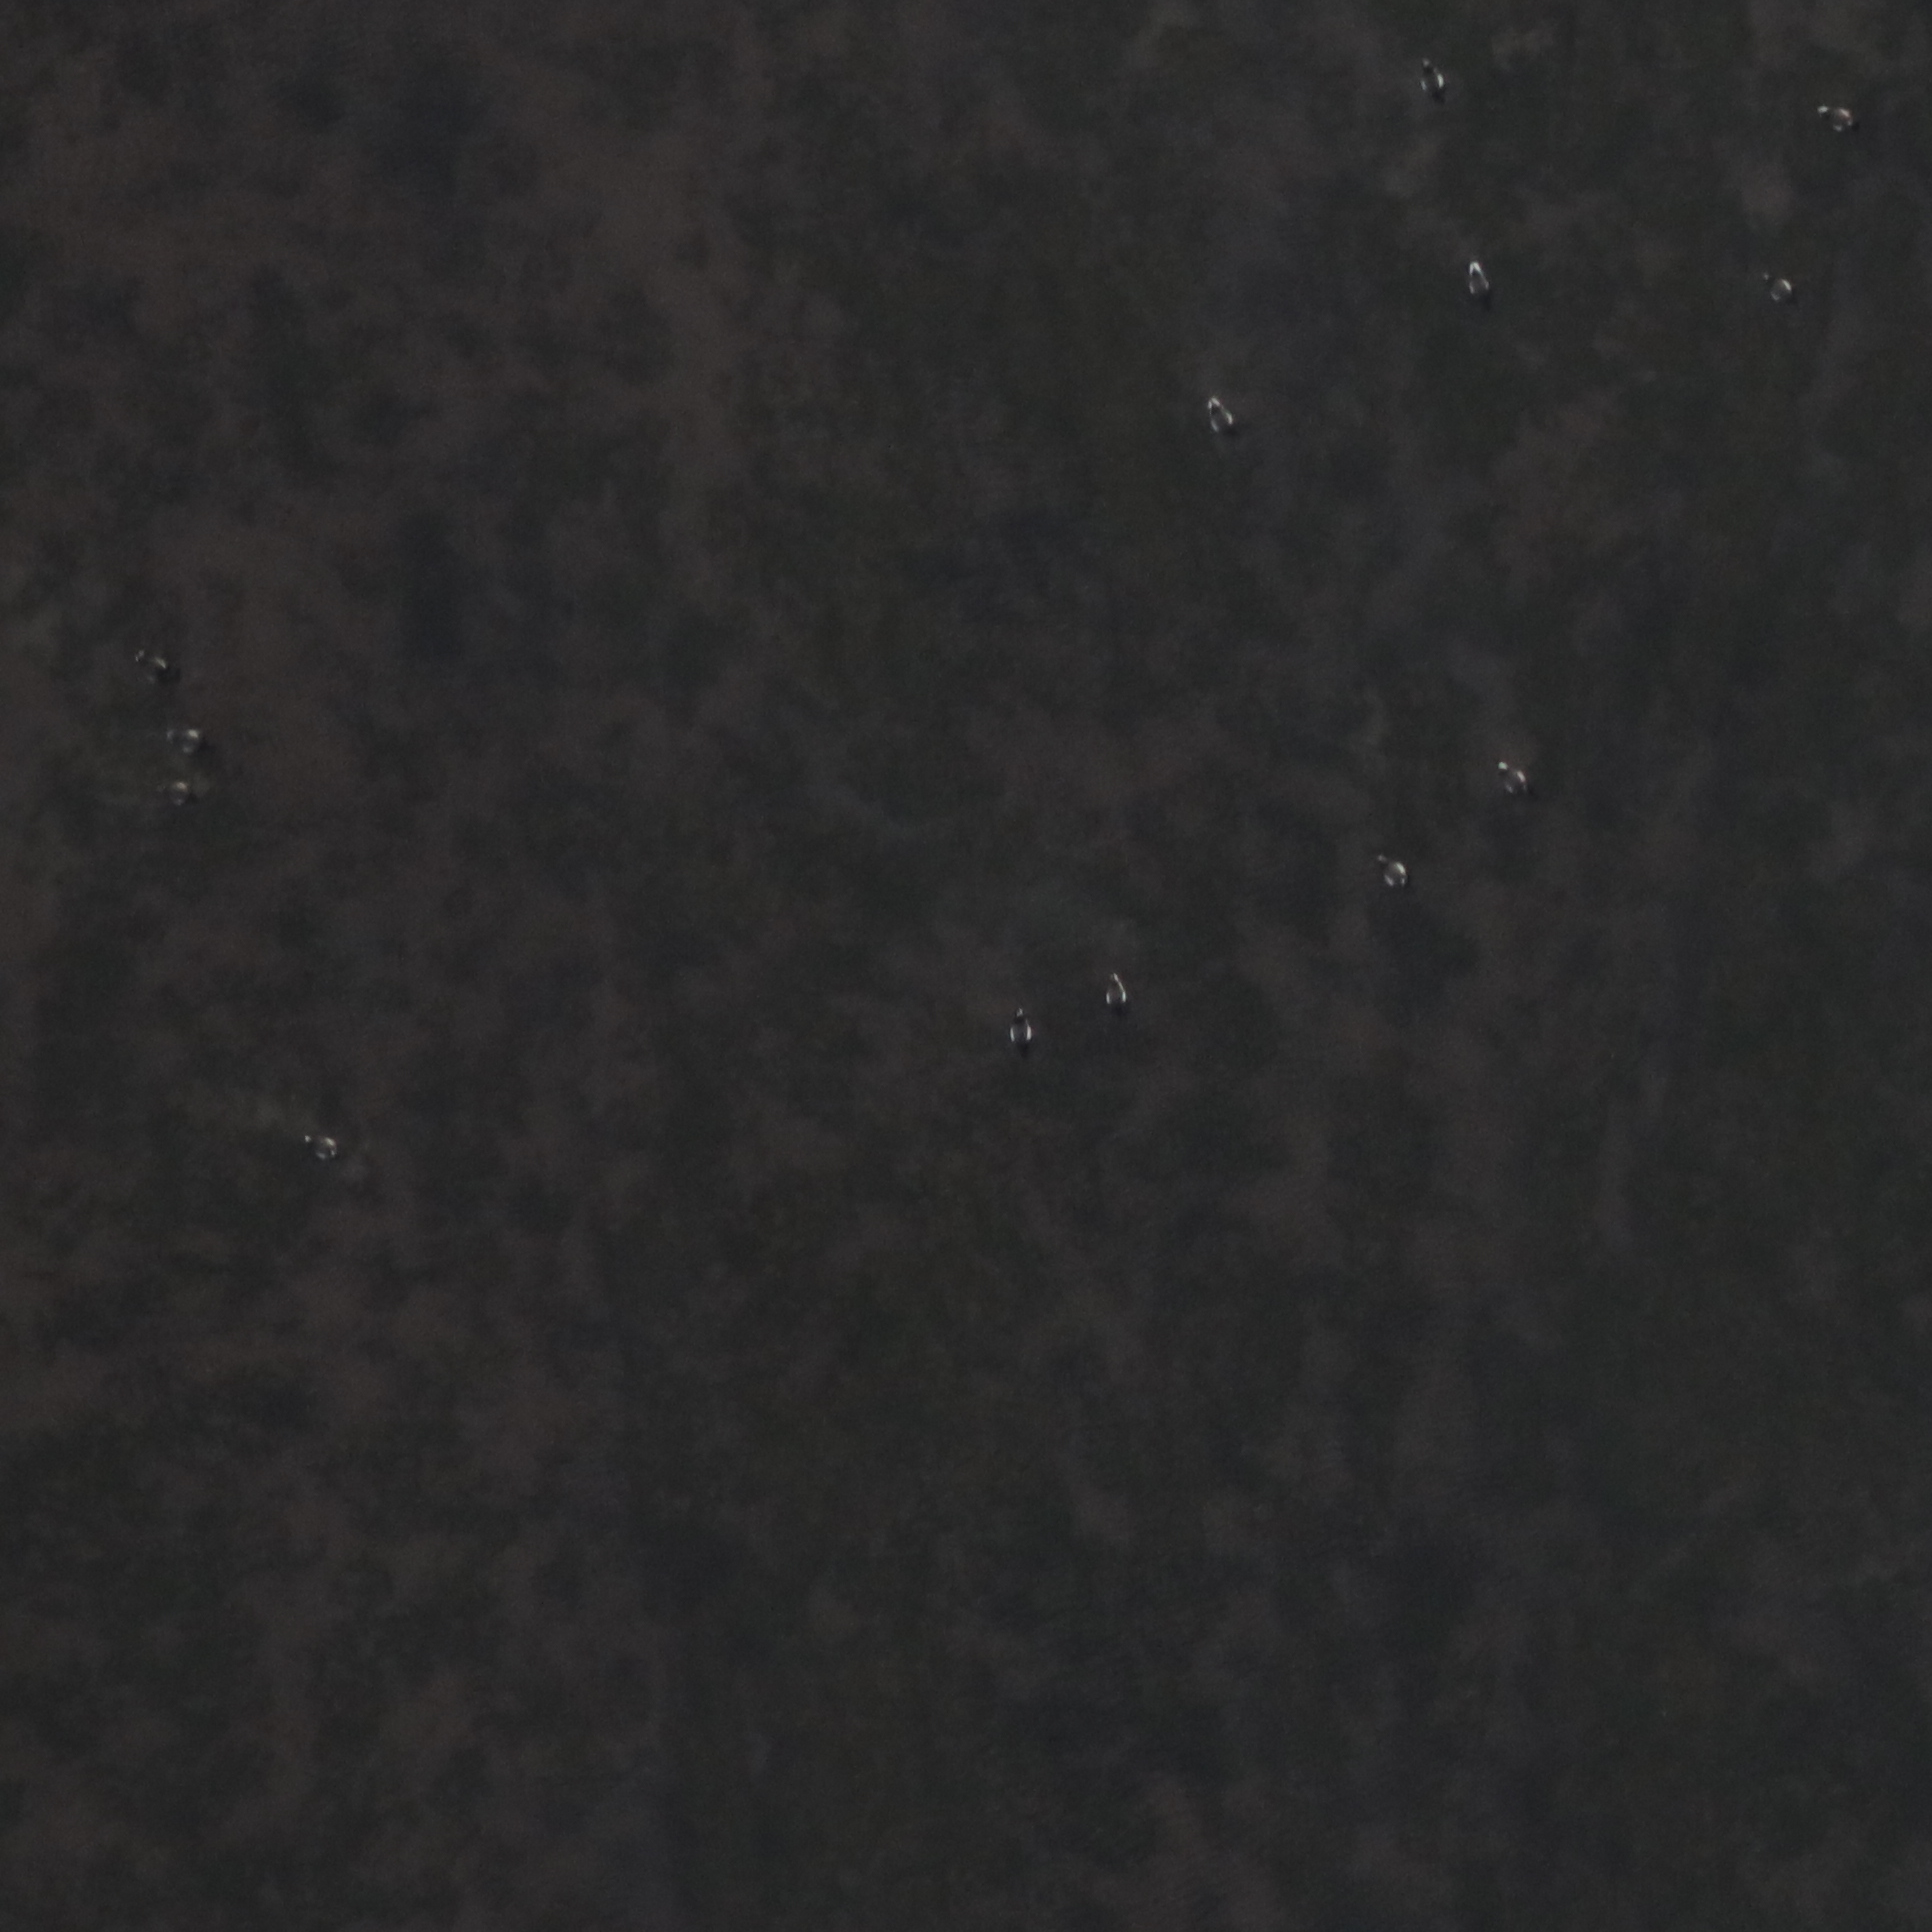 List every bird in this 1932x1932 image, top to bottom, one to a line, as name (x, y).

brant (1431, 82)
brant (1841, 119)
brant (1478, 282)
brant (1781, 290)
brant (1220, 418)
brant (158, 666)
brant (189, 741)
brant (1512, 777)
brant (179, 792)
brant (1393, 873)
brant (1116, 994)
brant (1023, 1031)
brant (324, 1146)